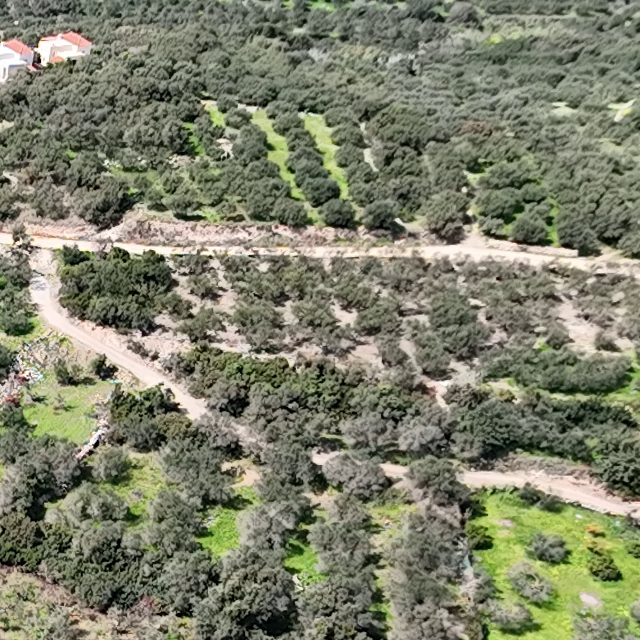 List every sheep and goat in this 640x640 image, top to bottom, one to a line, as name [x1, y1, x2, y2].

None